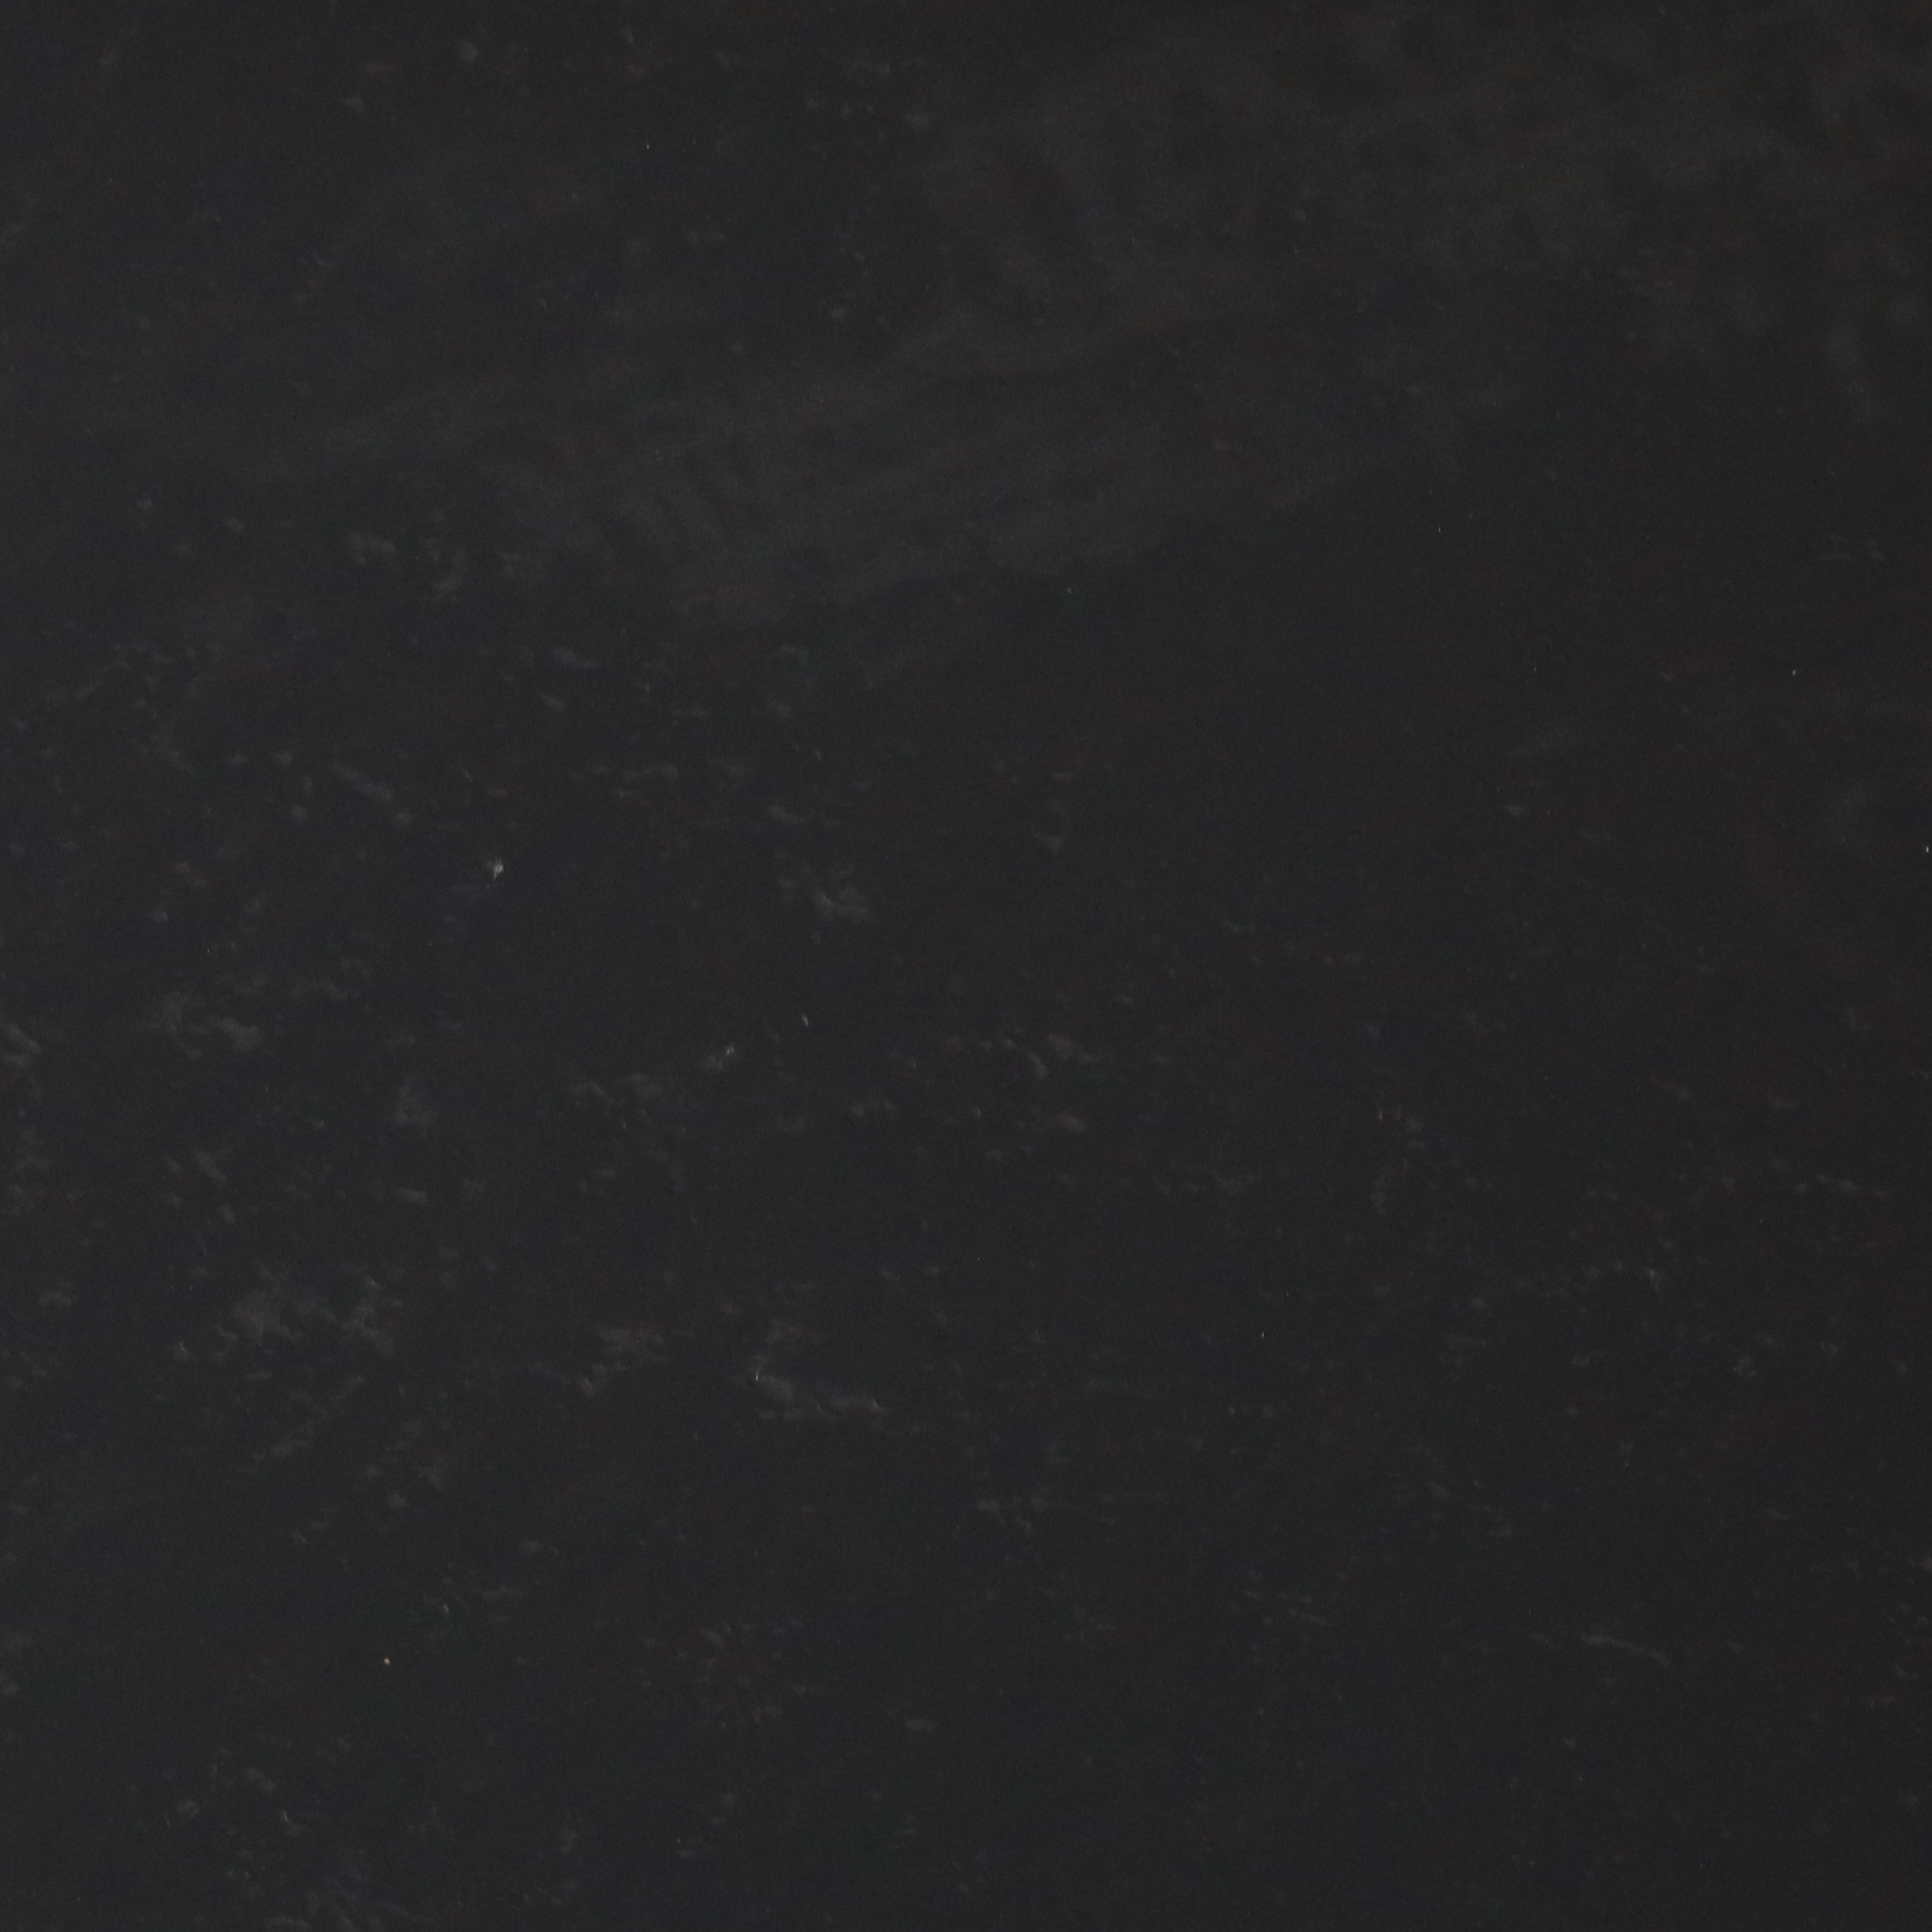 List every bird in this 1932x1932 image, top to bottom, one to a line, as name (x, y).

None